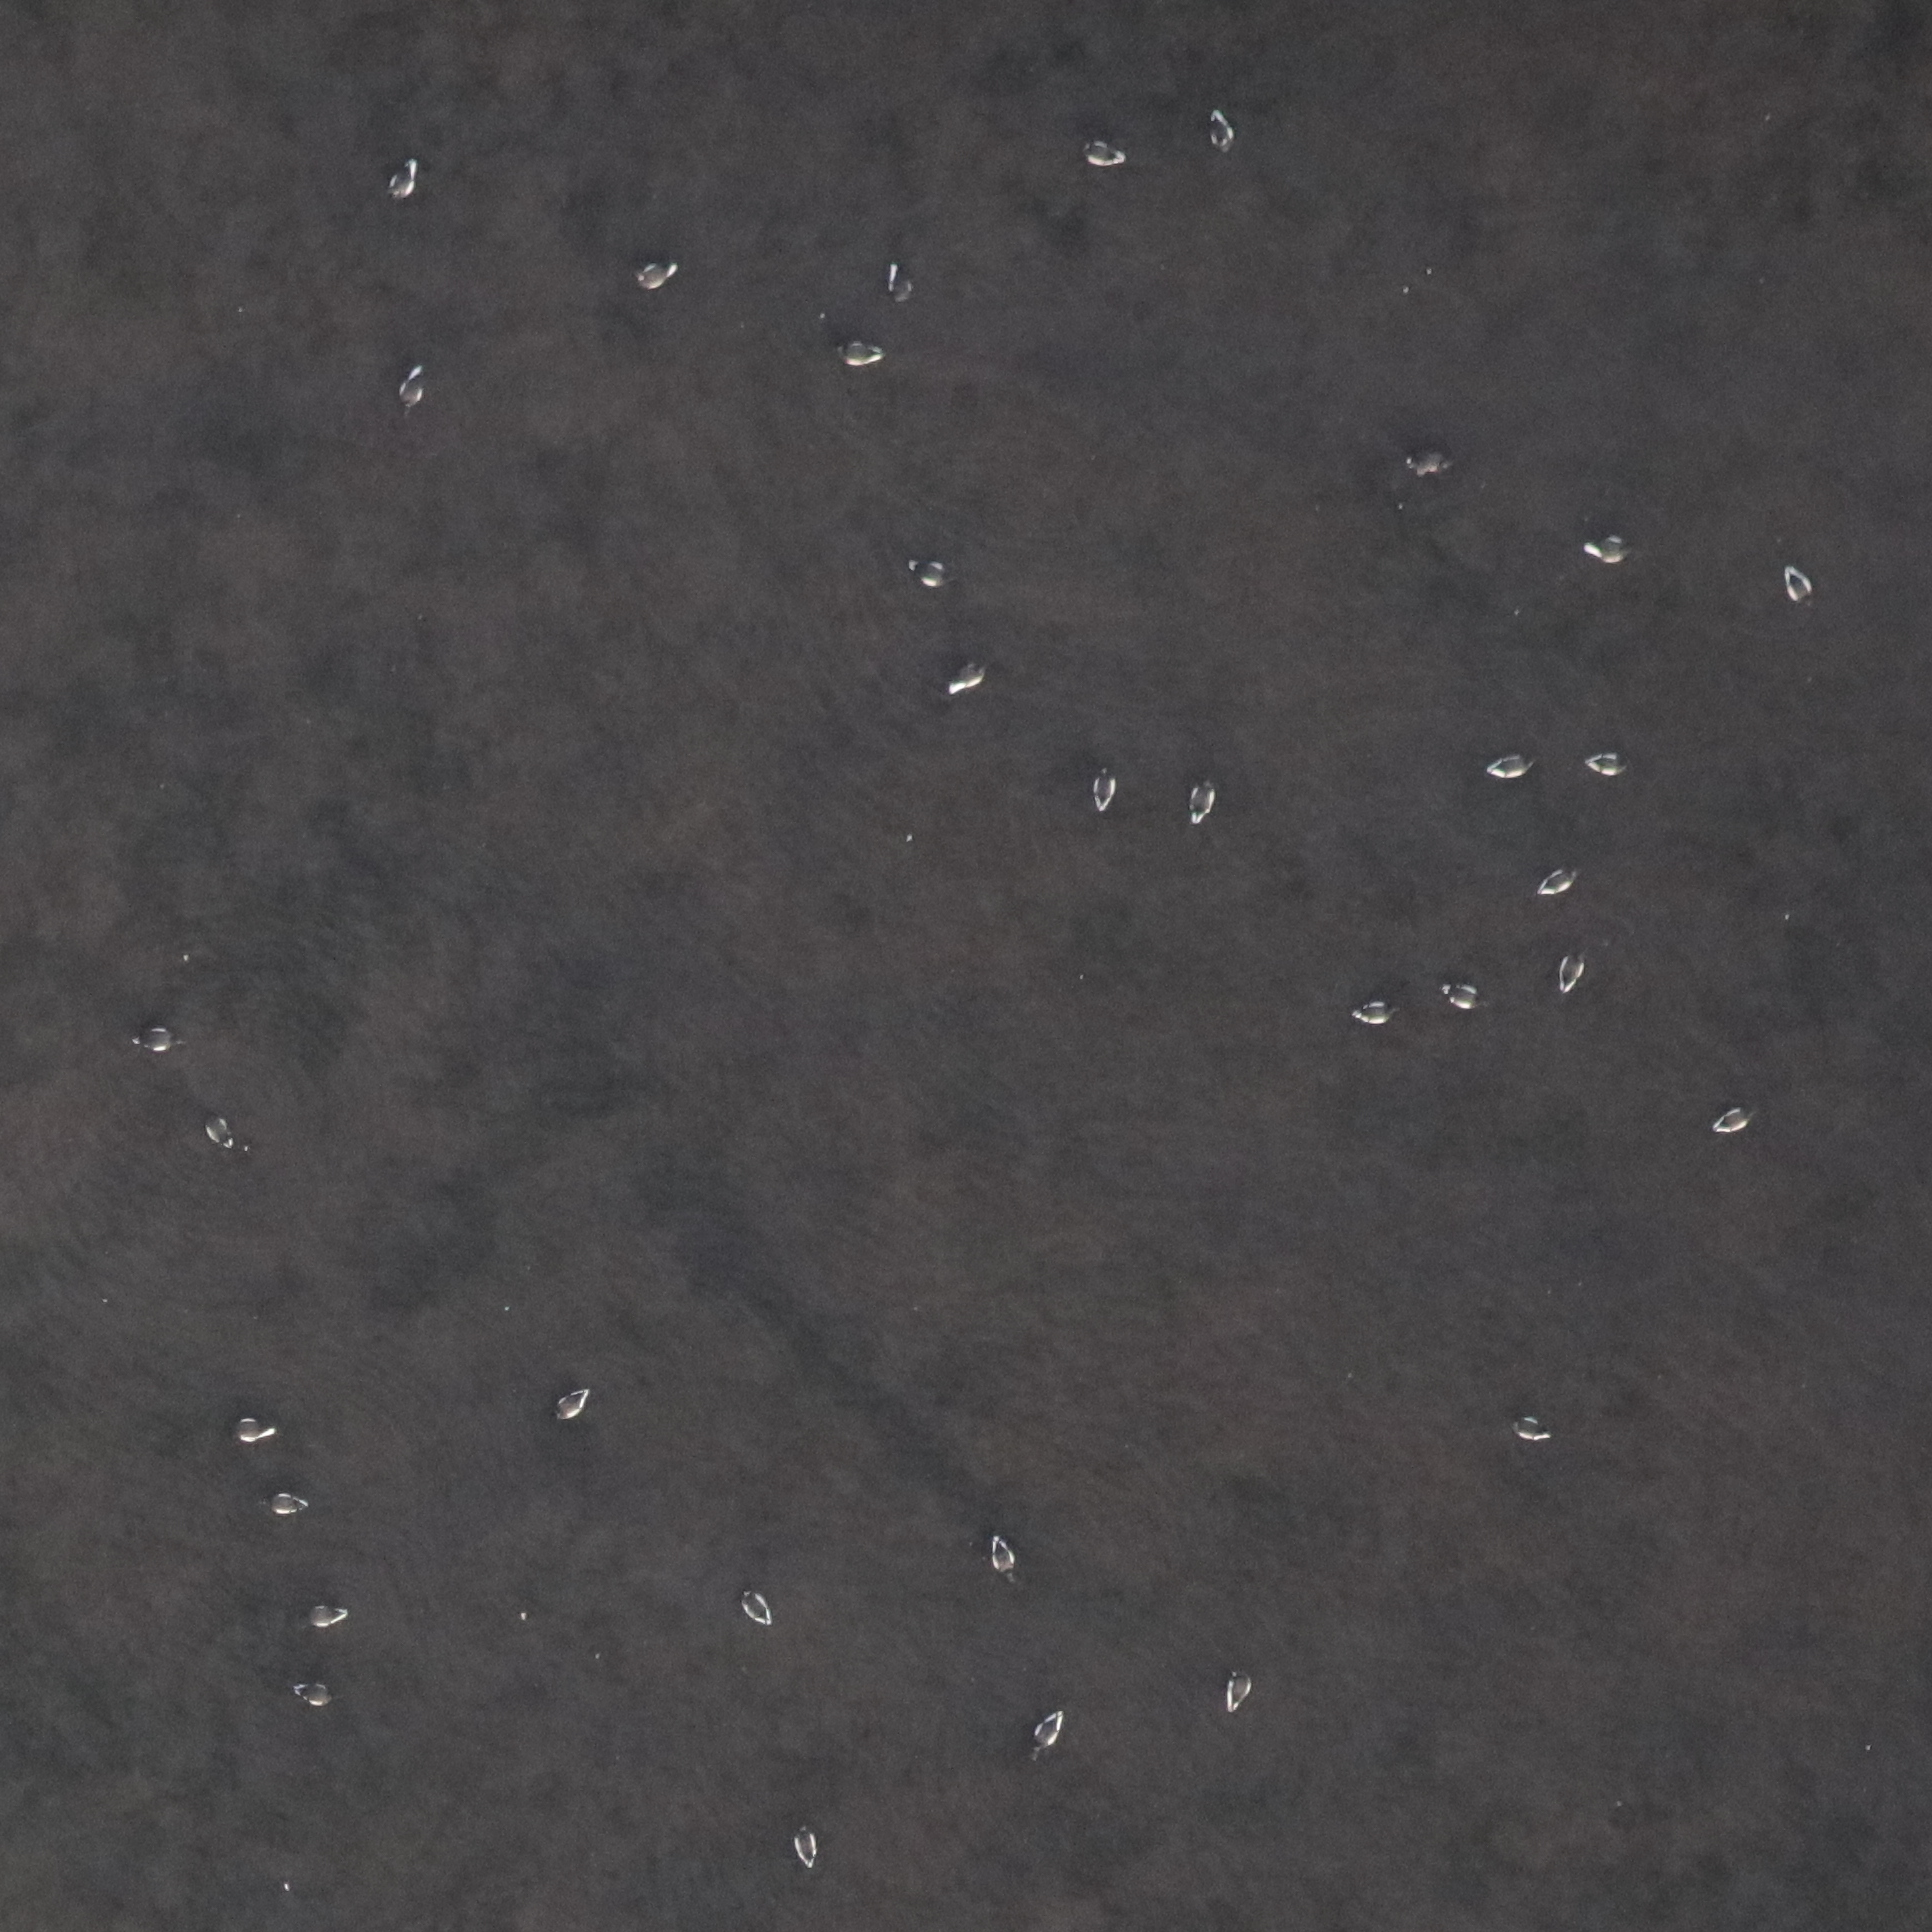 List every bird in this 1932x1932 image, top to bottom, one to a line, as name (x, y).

brant (1222, 132)
brant (1103, 153)
brant (403, 184)
brant (656, 275)
brant (897, 283)
brant (860, 353)
brant (410, 390)
brant (1428, 462)
brant (1607, 551)
brant (931, 573)
brant (1798, 587)
brant (967, 678)
brant (1608, 764)
brant (1510, 766)
brant (1104, 791)
brant (1200, 800)
brant (1559, 881)
brant (1571, 970)
brant (1463, 995)
brant (1374, 1012)
brant (158, 1038)
brant (1733, 1118)
brant (219, 1130)
brant (570, 1405)
brant (1530, 1427)
brant (252, 1431)
brant (284, 1503)
brant (1003, 1557)
brant (754, 1606)
brant (324, 1614)
brant (1238, 1689)
brant (316, 1694)
brant (1046, 1732)
brant (806, 1846)